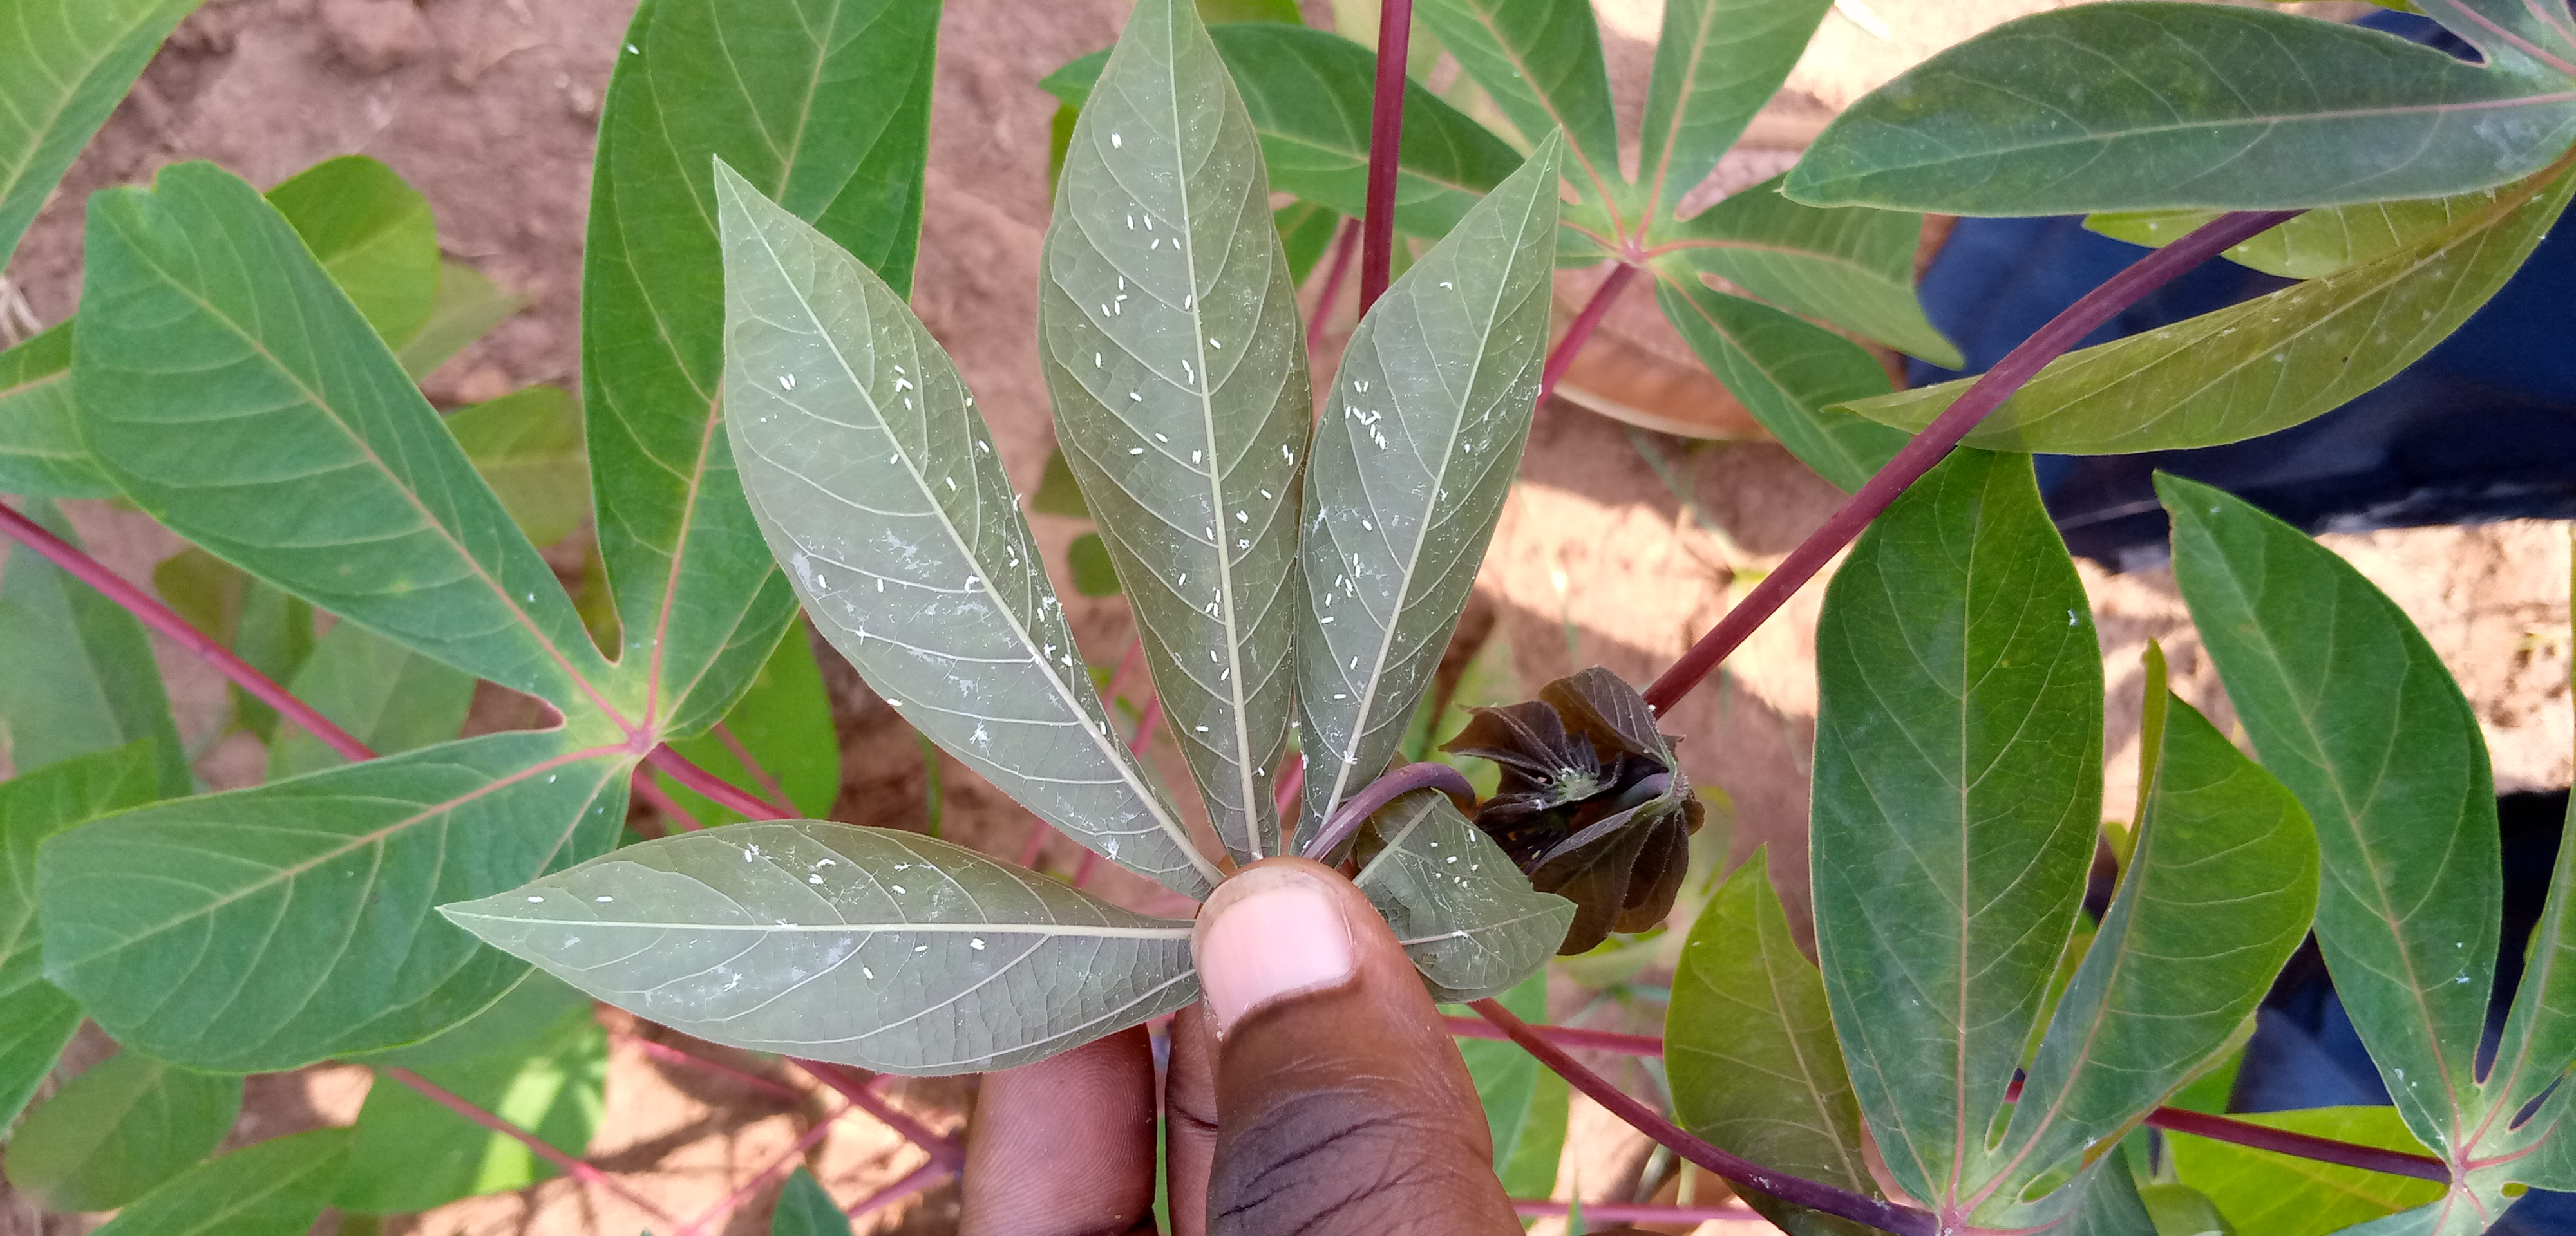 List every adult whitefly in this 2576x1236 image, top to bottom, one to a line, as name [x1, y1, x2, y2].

whitefly [624, 41, 641, 58]
whitefly [1110, 131, 1119, 149]
whitefly [1115, 132, 1122, 147]
whitefly [1142, 212, 1156, 232]
whitefly [1126, 213, 1136, 232]
whitefly [1150, 236, 1161, 251]
whitefly [1171, 236, 1182, 251]
whitefly [1117, 273, 1126, 292]
whitefly [1435, 278, 1454, 294]
whitefly [1183, 291, 1193, 312]
whitefly [1115, 293, 1128, 303]
whitefly [1113, 299, 1122, 317]
whitefly [1100, 302, 1112, 319]
whitefly [1208, 336, 1224, 351]
whitefly [1094, 350, 1103, 370]
whitefly [1180, 357, 1193, 371]
whitefly [893, 363, 906, 375]
whitefly [1187, 369, 1196, 386]
whitefly [787, 372, 798, 388]
whitefly [778, 373, 792, 392]
whitefly [900, 376, 915, 391]
whitefly [895, 377, 903, 394]
whitefly [1352, 379, 1361, 394]
whitefly [1362, 379, 1370, 395]
whitefly [1536, 381, 1544, 399]
whitefly [1127, 389, 1144, 404]
whitefly [963, 394, 976, 410]
whitefly [902, 395, 914, 412]
whitefly [1344, 404, 1352, 420]
whitefly [1352, 406, 1362, 419]
whitefly [1370, 409, 1382, 420]
whitefly [1361, 409, 1366, 426]
whitefly [1365, 415, 1376, 426]
whitefly [1369, 422, 1376, 441]
whitefly [1375, 430, 1381, 444]
whitefly [1152, 431, 1170, 445]
whitefly [1379, 433, 1387, 450]
whitefly [976, 438, 992, 455]
whitefly [1463, 441, 1472, 454]
whitefly [1282, 442, 1289, 460]
whitefly [1127, 444, 1146, 458]
whitefly [1197, 447, 1205, 467]
whitefly [1191, 448, 1197, 464]
whitefly [888, 451, 902, 467]
whitefly [1289, 451, 1294, 467]
whitefly [943, 474, 958, 494]
whitefly [1439, 485, 1450, 504]
whitefly [1260, 487, 1273, 501]
whitefly [1239, 509, 1249, 520]
whitefly [1236, 511, 1248, 524]
whitefly [1360, 517, 1375, 533]
whitefly [1204, 524, 1215, 542]
whitefly [1236, 536, 1251, 552]
whitefly [1005, 542, 1018, 558]
whitefly [1352, 549, 1359, 566]
whitefly [1009, 557, 1021, 570]
whitefly [1354, 564, 1362, 579]
whitefly [1176, 570, 1188, 588]
whitefly [1333, 571, 1343, 589]
whitefly [816, 572, 829, 590]
whitefly [961, 572, 983, 592]
whitefly [875, 576, 886, 595]
whitefly [1345, 577, 1356, 592]
whitefly [1214, 587, 1224, 603]
whitefly [1343, 587, 1353, 599]
whitefly [1323, 590, 1334, 608]
whitefly [1204, 601, 1215, 615]
whitefly [1213, 601, 1220, 619]
whitefly [2065, 605, 2078, 630]
whitefly [1035, 606, 1048, 624]
whitefly [1320, 614, 1337, 626]
whitefly [853, 621, 873, 648]
whitefly [1042, 639, 1059, 660]
whitefly [1026, 642, 1046, 668]
whitefly [1207, 648, 1220, 665]
whitefly [1060, 651, 1075, 668]
whitefly [1348, 654, 1362, 673]
whitefly [1219, 666, 1232, 683]
whitefly [1332, 691, 1349, 702]
whitefly [885, 696, 905, 709]
whitefly [1645, 701, 1658, 713]
whitefly [1098, 718, 1109, 738]
whitefly [966, 718, 990, 745]
whitefly [1290, 718, 1303, 730]
whitefly [1193, 723, 1210, 734]
whitefly [1299, 748, 1311, 771]
whitefly [1343, 749, 1359, 767]
whitefly [1256, 765, 1267, 779]
whitefly [1533, 798, 1544, 814]
whitefly [1466, 827, 1477, 844]
whitefly [1429, 840, 1440, 849]
whitefly [1104, 841, 1119, 863]
whitefly [743, 847, 755, 865]
whitefly [1444, 854, 1460, 866]
whitefly [826, 856, 837, 868]
whitefly [815, 858, 826, 868]
whitefly [893, 859, 913, 873]
whitefly [1469, 862, 1479, 873]
whitefly [1434, 870, 1443, 880]
whitefly [810, 872, 824, 878]
whitefly [1452, 874, 1461, 885]
whitefly [808, 877, 825, 885]
whitefly [1461, 878, 1470, 890]
whitefly [890, 882, 909, 896]
whitefly [595, 894, 614, 904]
whitefly [526, 894, 545, 904]
whitefly [1449, 927, 1470, 941]
whitefly [972, 936, 985, 946]
whitefly [1690, 940, 1701, 948]
whitefly [969, 941, 985, 951]
whitefly [912, 942, 930, 953]
whitefly [861, 965, 876, 981]